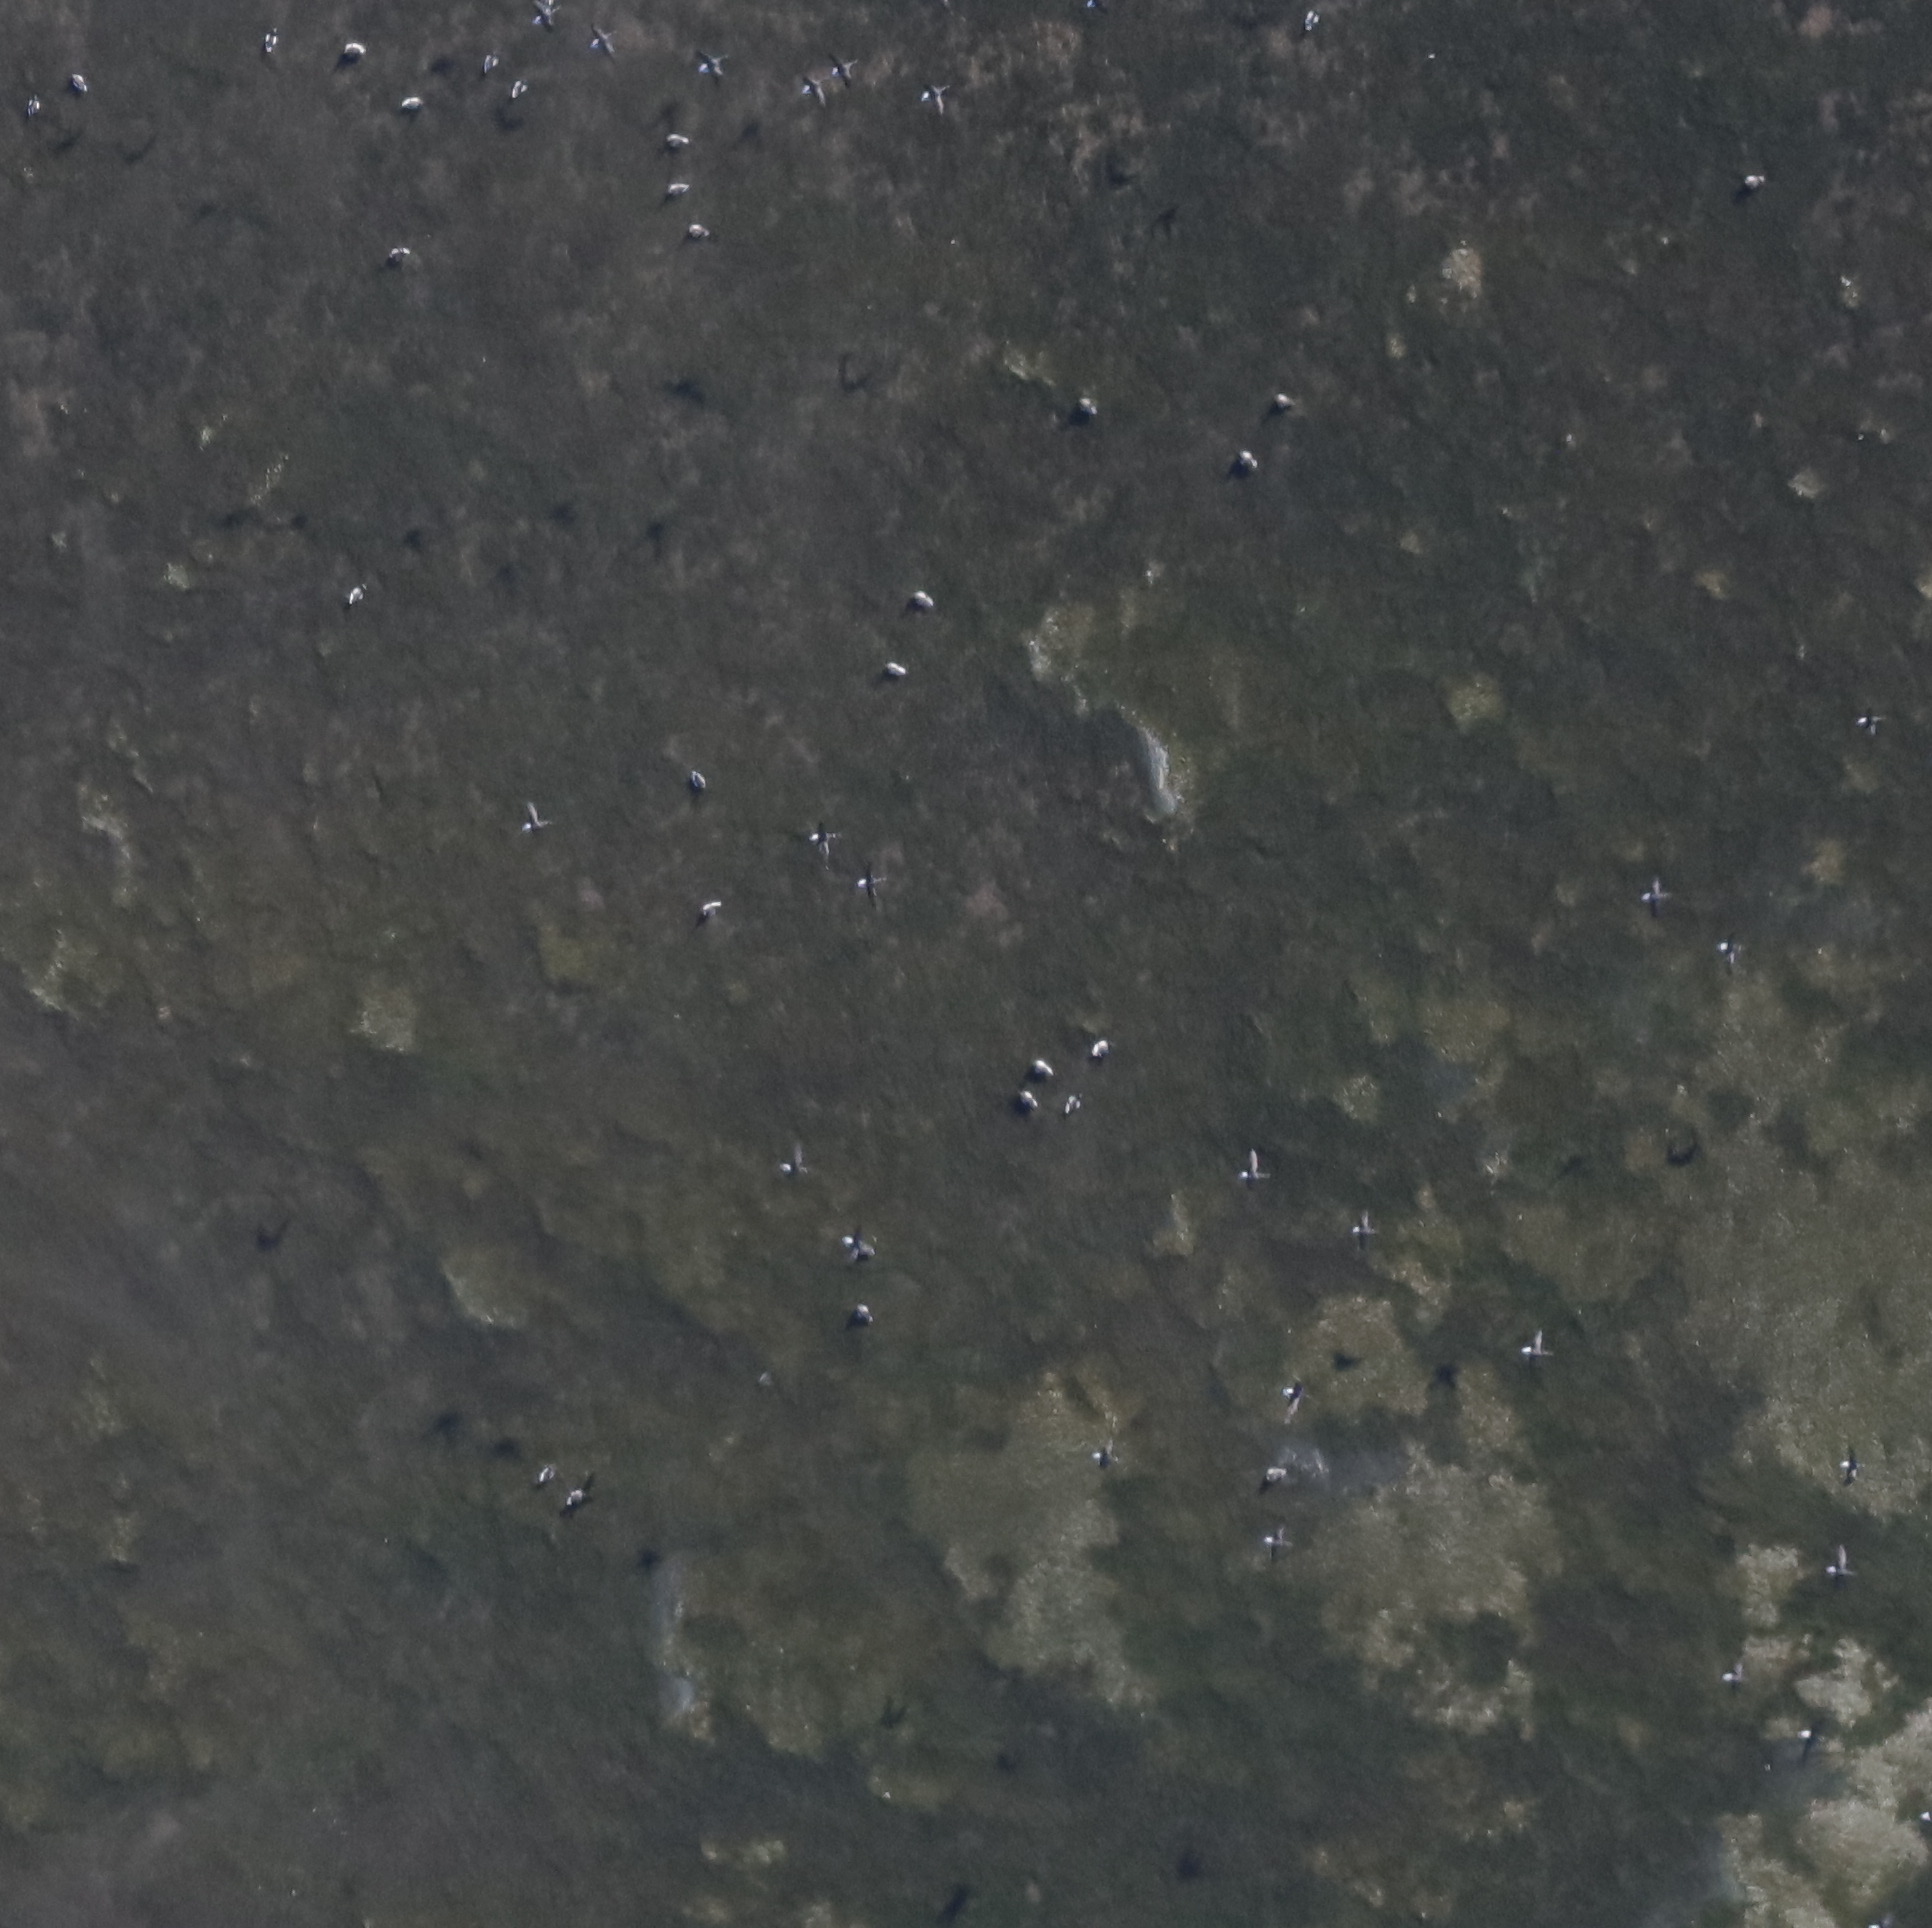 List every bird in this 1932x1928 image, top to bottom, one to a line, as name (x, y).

brant (546, 16)
brant (1315, 22)
brant (602, 29)
brant (272, 33)
brant (353, 49)
brant (489, 57)
brant (848, 67)
brant (708, 74)
brant (84, 82)
brant (815, 91)
brant (520, 94)
brant (406, 101)
brant (941, 101)
brant (34, 107)
brant (683, 142)
brant (1750, 182)
brant (688, 187)
brant (703, 238)
brant (400, 249)
brant (1080, 401)
brant (1276, 402)
brant (1245, 459)
brant (356, 594)
brant (919, 604)
brant (892, 672)
brant (1865, 725)
brant (708, 780)
brant (535, 819)
brant (828, 839)
brant (870, 888)
brant (1655, 896)
brant (701, 909)
brant (1733, 950)
brant (1101, 1052)
brant (1048, 1063)
brant (1073, 1103)
brant (1028, 1109)
brant (800, 1166)
brant (1253, 1176)
brant (1368, 1229)
brant (862, 1242)
brant (863, 1316)
brant (1530, 1347)
brant (1292, 1394)
brant (1101, 1457)
brant (1852, 1467)
brant (544, 1473)
brant (1275, 1476)
brant (571, 1496)
brant (1278, 1537)
brant (1836, 1568)
brant (1736, 1679)
brant (1814, 1737)
brant (1928, 1815)